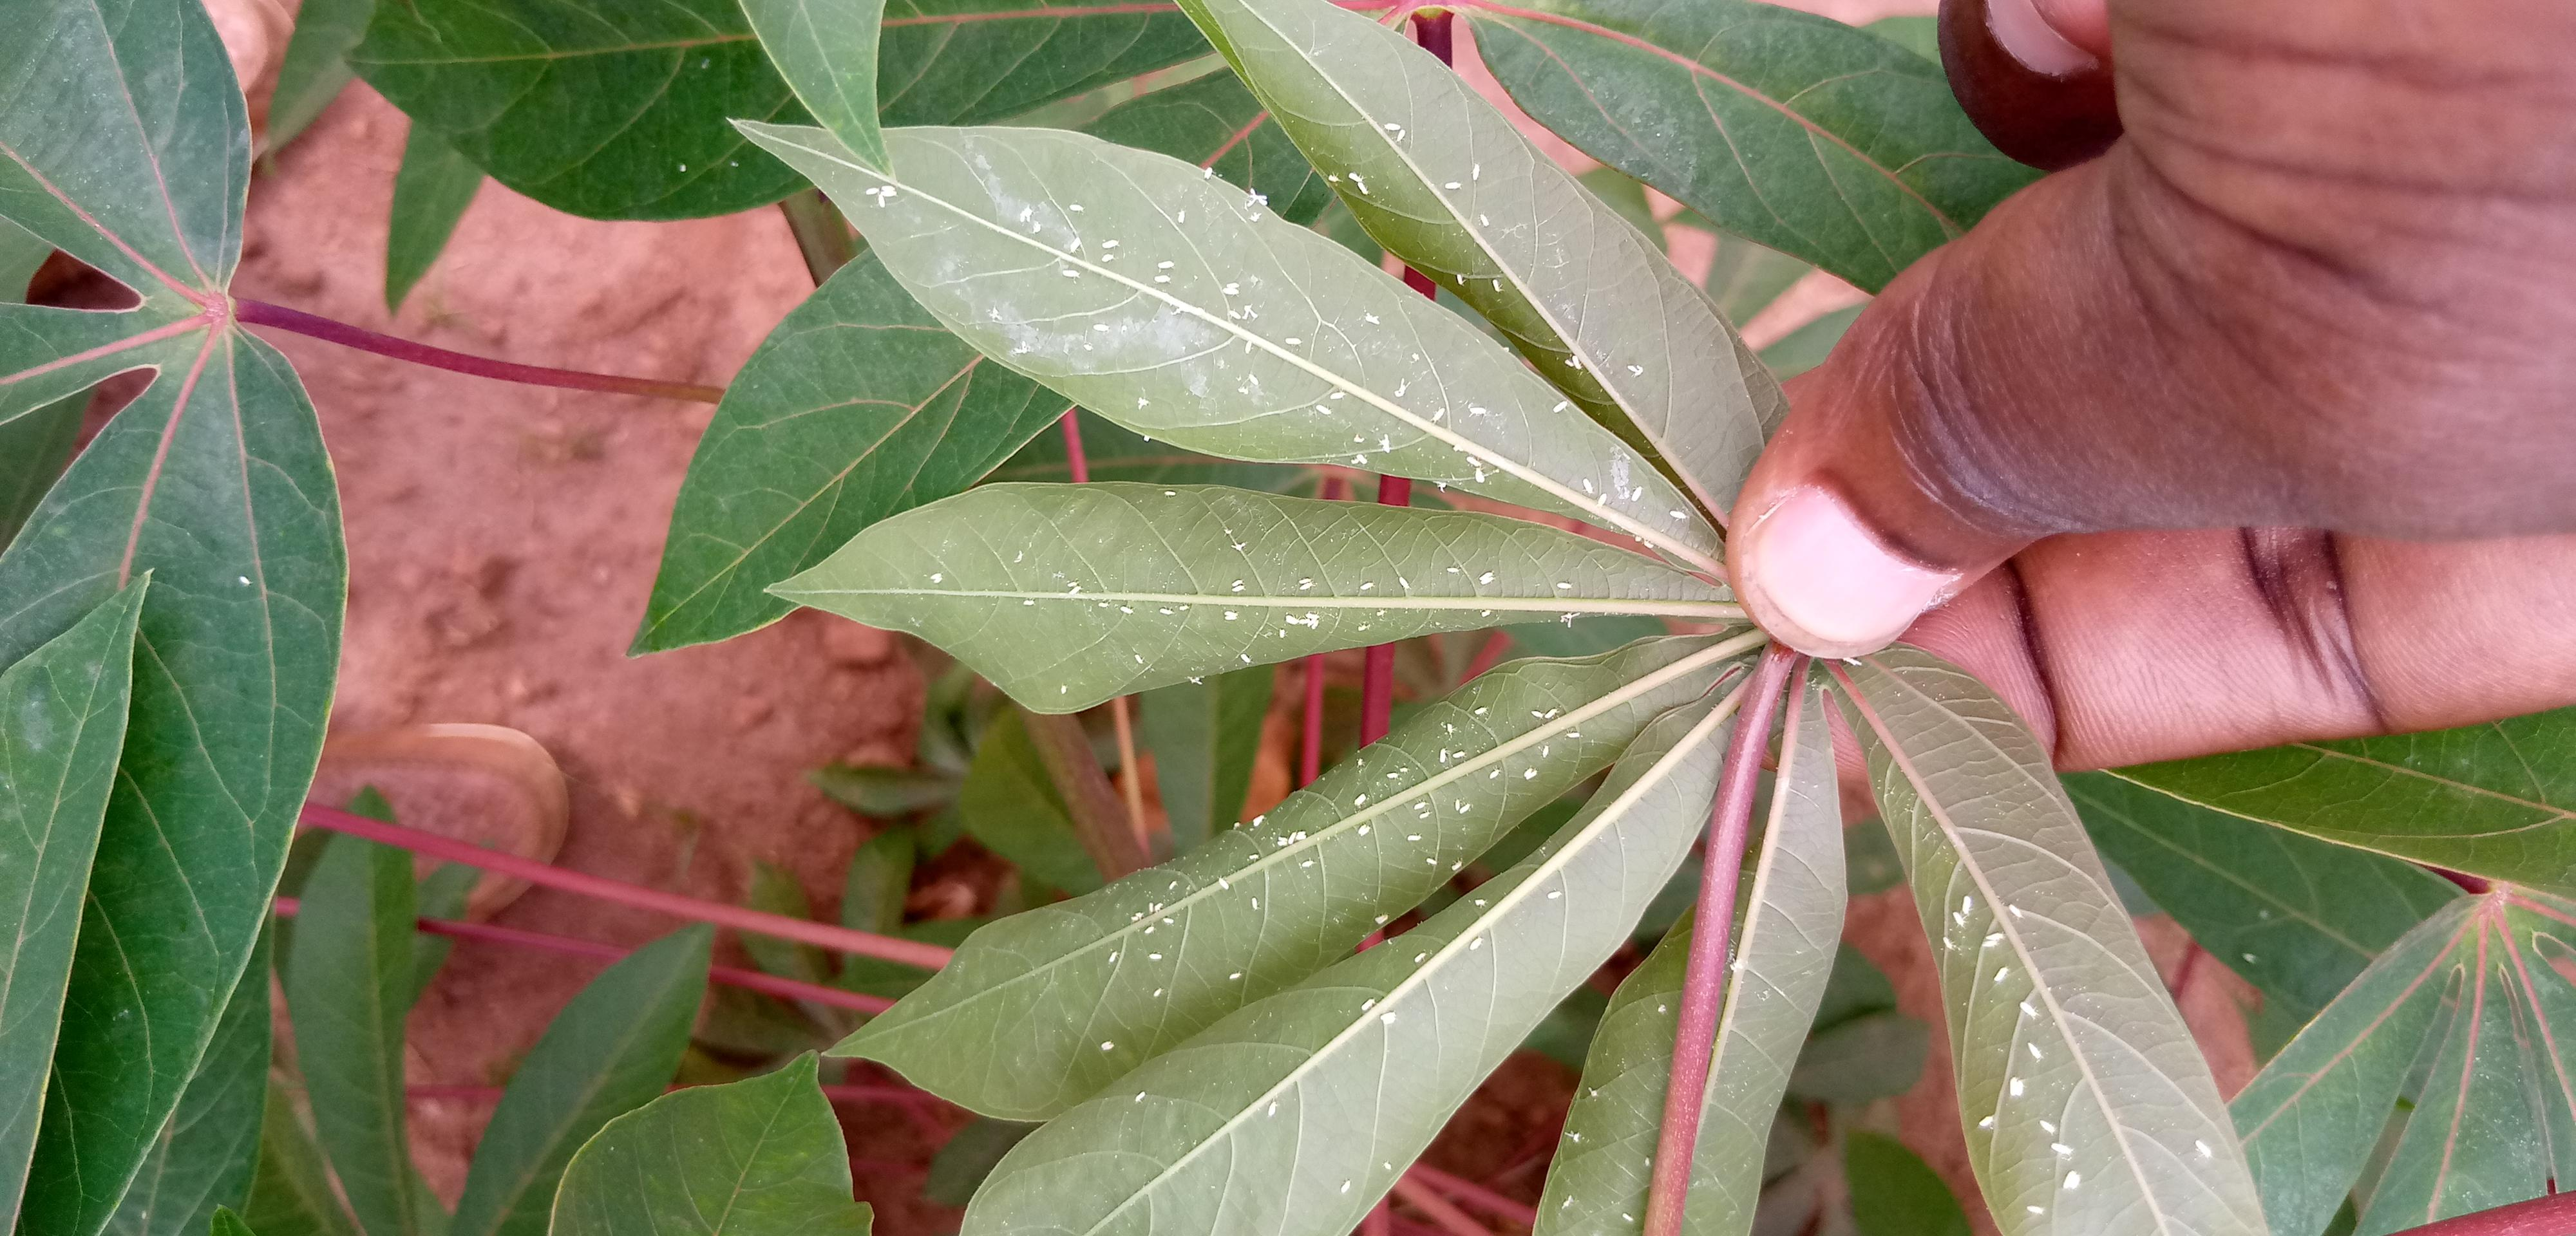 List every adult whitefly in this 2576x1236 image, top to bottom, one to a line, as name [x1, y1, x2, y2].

whitefly [1381, 110, 1416, 147]
whitefly [1378, 116, 1411, 146]
whitefly [1198, 154, 1229, 185]
whitefly [1470, 162, 1486, 186]
whitefly [1322, 166, 1347, 185]
whitefly [870, 174, 907, 218]
whitefly [1354, 174, 1378, 209]
whitefly [1445, 176, 1464, 206]
whitefly [851, 178, 903, 213]
whitefly [1059, 191, 1088, 219]
whitefly [1356, 192, 1389, 223]
whitefly [1168, 196, 1197, 230]
whitefly [1481, 207, 1499, 233]
whitefly [1069, 234, 1089, 257]
whitefly [1092, 234, 1123, 266]
whitefly [1092, 249, 1116, 270]
whitefly [1155, 252, 1188, 276]
whitefly [1059, 256, 1092, 286]
whitefly [1142, 263, 1178, 296]
whitefly [1451, 268, 1464, 295]
whitefly [1218, 270, 1242, 306]
whitefly [1485, 270, 1511, 303]
whitefly [1225, 302, 1248, 330]
whitefly [1089, 309, 1119, 335]
whitefly [1278, 326, 1305, 352]
whitefly [1238, 335, 1267, 368]
whitefly [1560, 341, 1582, 384]
whitefly [1627, 356, 1654, 395]
whitefly [1241, 368, 1276, 389]
whitefly [1331, 378, 1363, 405]
whitefly [1548, 393, 1573, 420]
whitefly [1305, 395, 1342, 424]
whitefly [1434, 400, 1454, 429]
whitefly [1464, 400, 1492, 431]
whitefly [1464, 452, 1488, 481]
whitefly [1464, 458, 1486, 494]
whitefly [1582, 471, 1604, 501]
whitefly [1624, 483, 1653, 518]
whitefly [1149, 487, 1189, 505]
whitefly [1588, 489, 1618, 516]
whitefly [1670, 509, 1698, 534]
whitefly [1447, 561, 1463, 575]
whitefly [1479, 565, 1500, 595]
whitefly [1291, 568, 1314, 597]
whitefly [929, 571, 954, 592]
whitefly [1553, 571, 1578, 595]
whitefly [1068, 574, 1088, 599]
whitefly [1222, 574, 1254, 598]
whitefly [1388, 574, 1417, 597]
whitefly [1224, 575, 1256, 603]
whitefly [1350, 575, 1387, 594]
whitefly [1088, 585, 1115, 613]
whitefly [1013, 592, 1043, 625]
whitefly [1112, 592, 1139, 619]
whitefly [1171, 592, 1193, 617]
whitefly [1212, 594, 1241, 621]
whitefly [1151, 599, 1184, 625]
whitefly [1212, 601, 1242, 630]
whitefly [1269, 617, 1288, 642]
whitefly [1236, 638, 1262, 668]
whitefly [1126, 645, 1159, 671]
whitefly [1048, 675, 1082, 702]
whitefly [1543, 693, 1569, 722]
whitefly [1467, 697, 1494, 726]
whitefly [1524, 702, 1551, 727]
whitefly [1561, 727, 1583, 751]
whitefly [1535, 734, 1557, 761]
whitefly [1427, 740, 1447, 764]
whitefly [1438, 742, 1472, 765]
whitefly [1381, 757, 1424, 792]
whitefly [1517, 758, 1541, 787]
whitefly [1477, 768, 1517, 796]
whitefly [1350, 787, 1371, 812]
whitefly [1411, 792, 1441, 824]
whitefly [1448, 794, 1477, 821]
whitefly [1258, 818, 1309, 854]
whitefly [1262, 818, 1314, 851]
whitefly [1345, 821, 1381, 852]
whitefly [1399, 825, 1427, 852]
whitefly [1232, 837, 1275, 870]
whitefly [1291, 845, 1332, 876]
whitefly [1417, 845, 1443, 874]
whitefly [1447, 845, 1474, 878]
whitefly [1208, 861, 1245, 887]
whitefly [1165, 867, 1199, 891]
whitefly [1139, 884, 1177, 914]
whitefly [1933, 885, 1984, 933]
whitefly [1540, 886, 1577, 913]
whitefly [1937, 887, 1976, 932]
whitefly [1471, 888, 1495, 915]
whitefly [1239, 891, 1269, 917]
whitefly [2008, 893, 2034, 926]
whitefly [1152, 903, 1191, 934]
whitefly [1123, 907, 1158, 933]
whitefly [1368, 910, 1403, 935]
whitefly [1139, 914, 1170, 943]
whitefly [1919, 920, 1965, 959]
whitefly [1981, 921, 2009, 957]
whitefly [1463, 924, 1487, 959]
whitefly [1404, 934, 1444, 974]
whitefly [1142, 940, 1177, 966]
whitefly [1096, 947, 1128, 967]
whitefly [1222, 953, 1260, 981]
whitefly [1986, 953, 2023, 984]
whitefly [1141, 968, 1166, 1004]
whitefly [1352, 983, 1385, 1025]
whitefly [2011, 990, 2049, 1024]
whitefly [1651, 993, 1681, 1031]
whitefly [1376, 1006, 1403, 1033]
whitefly [2020, 1025, 2052, 1070]
whitefly [1095, 1031, 1133, 1058]
whitefly [1999, 1060, 2027, 1105]
whitefly [1126, 1080, 1162, 1107]
whitefly [1262, 1084, 1300, 1123]
whitefly [1965, 1103, 2009, 1139]
whitefly [2041, 1109, 2061, 1140]
whitefly [2034, 1127, 2072, 1161]
whitefly [2185, 1127, 2218, 1170]
whitefly [1377, 1141, 1414, 1174]
whitefly [2063, 1163, 2085, 1193]
whitefly [1332, 1169, 1367, 1196]
whitefly [2061, 1173, 2087, 1200]
whitefly [2009, 1200, 2054, 1217]
whitefly [1597, 1203, 1647, 1233]